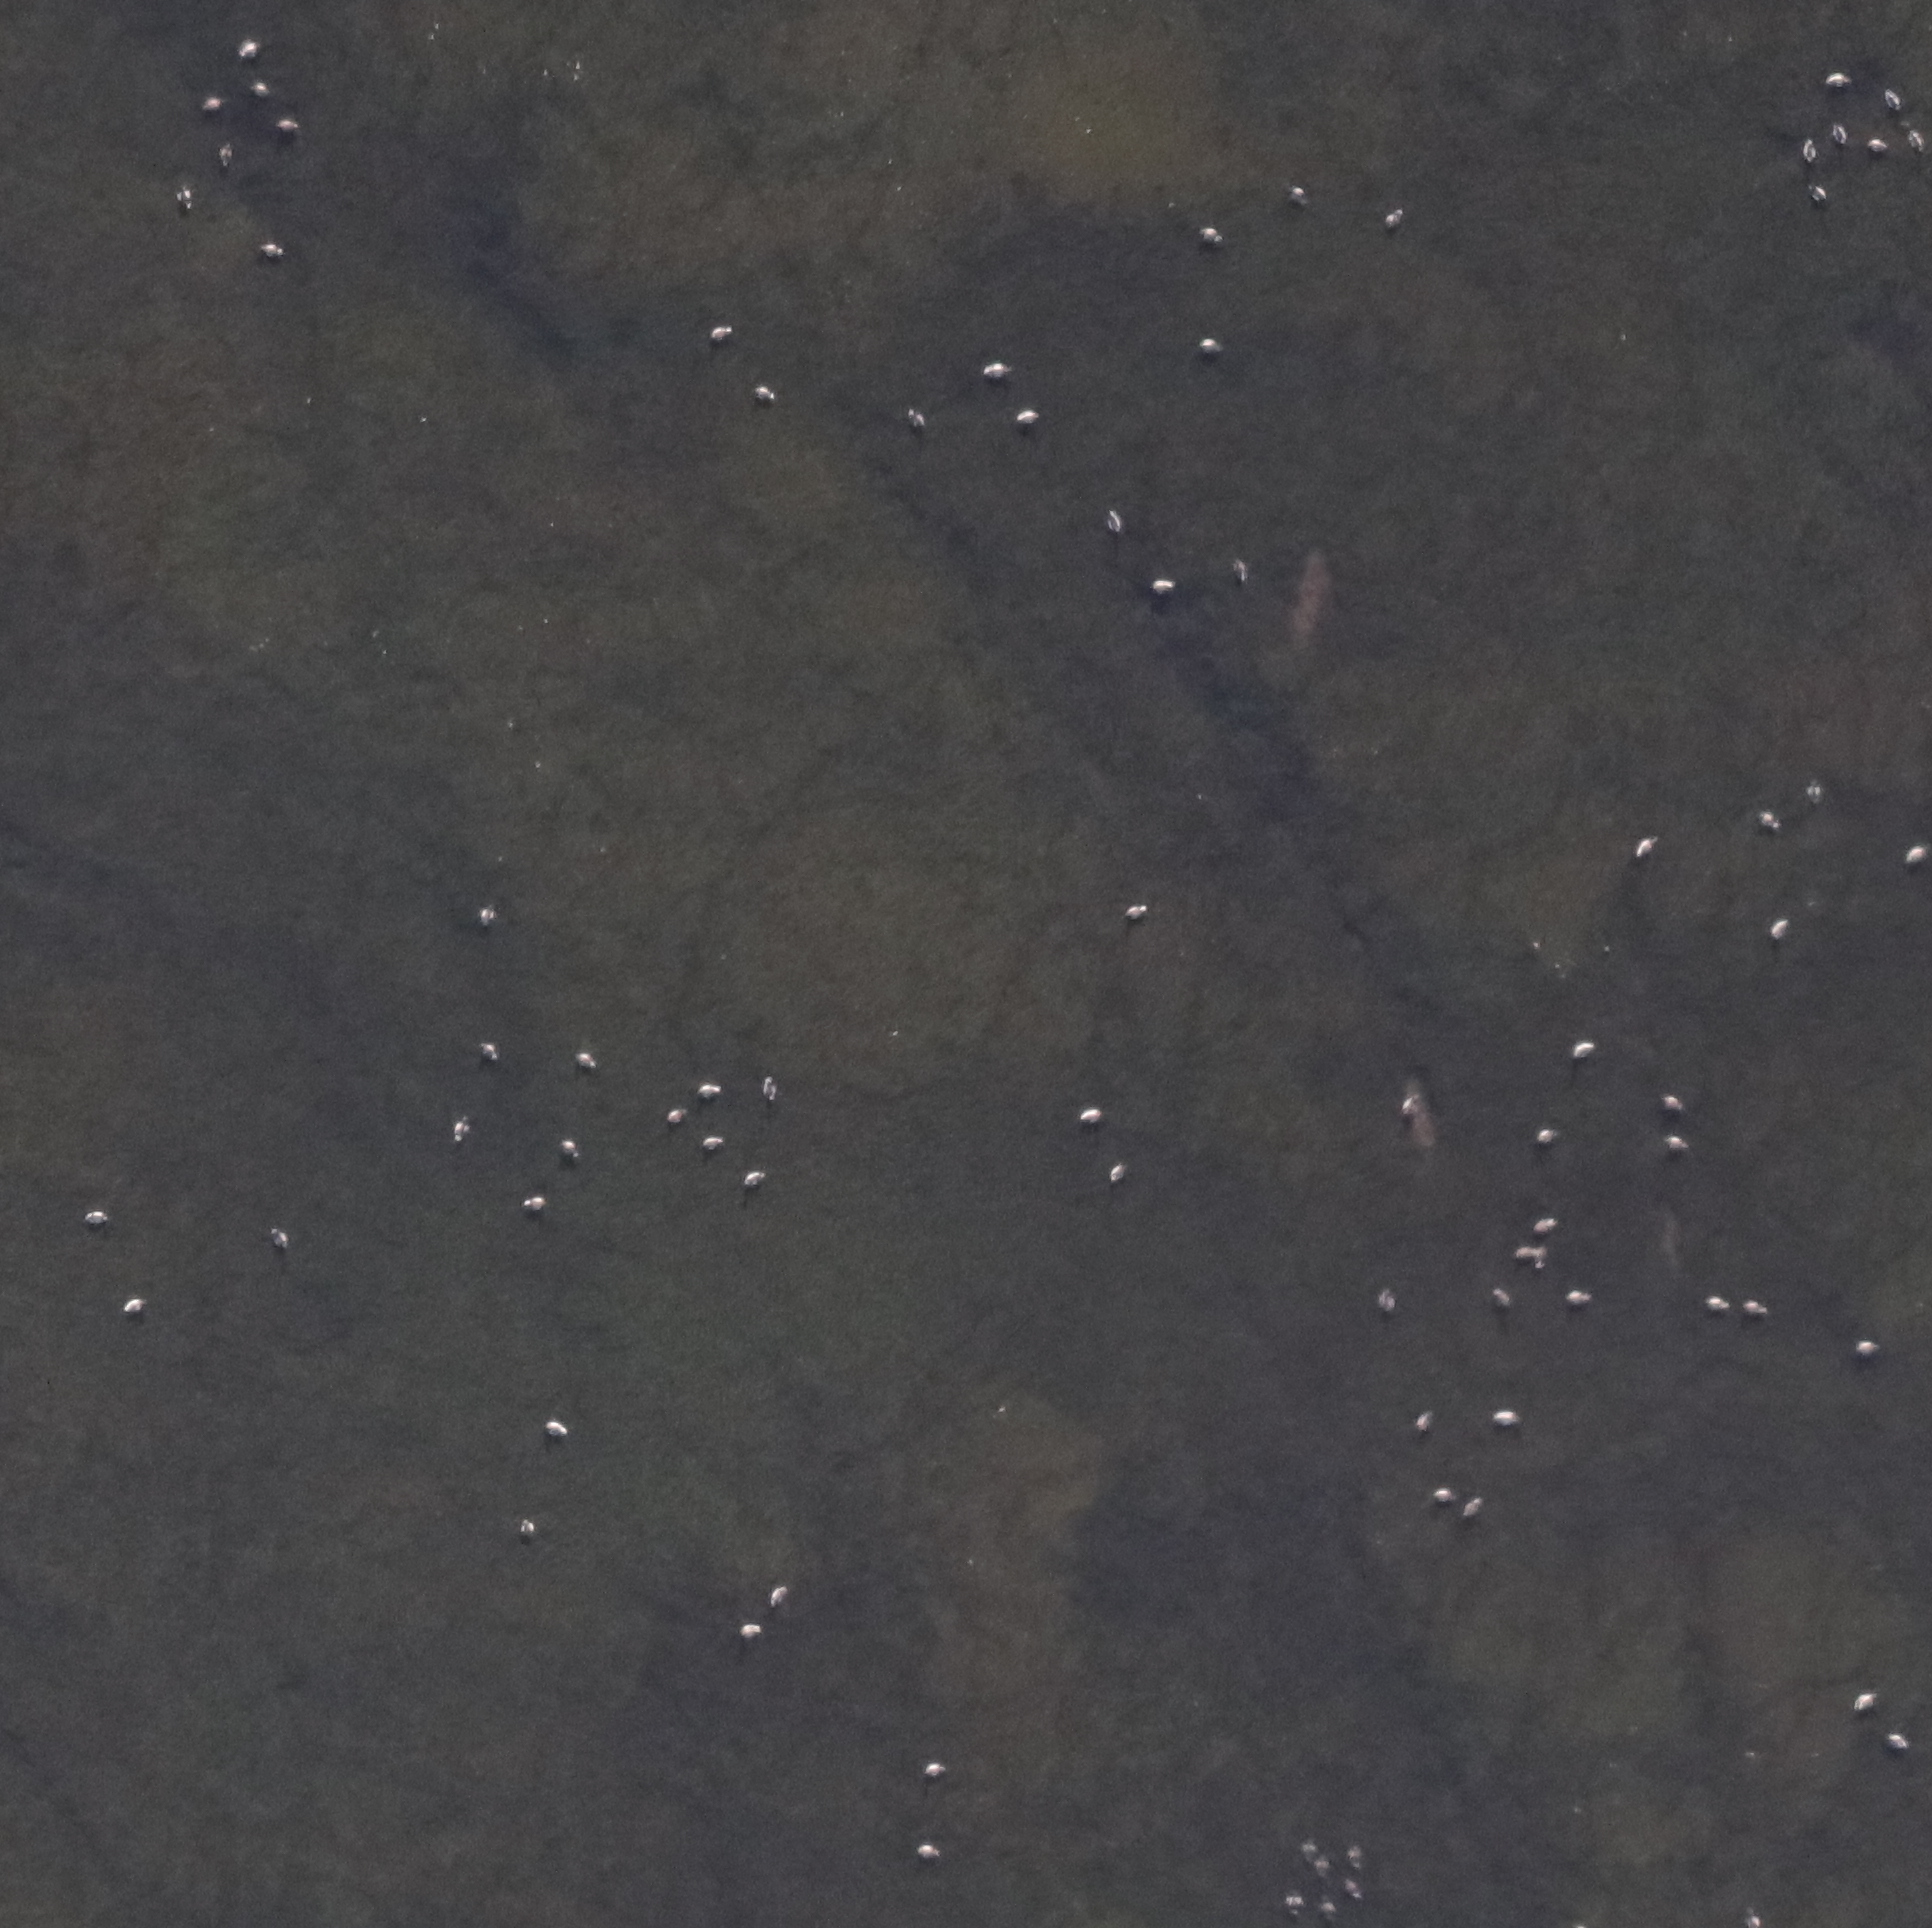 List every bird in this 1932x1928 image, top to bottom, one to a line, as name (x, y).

brant (249, 42)
brant (1832, 78)
brant (264, 90)
brant (1881, 101)
brant (215, 109)
brant (287, 135)
brant (1834, 137)
brant (1920, 141)
brant (1881, 145)
brant (225, 154)
brant (1806, 154)
brant (185, 196)
brant (1804, 196)
brant (1306, 200)
brant (1401, 227)
brant (1221, 247)
brant (276, 250)
brant (711, 334)
brant (1212, 348)
brant (995, 365)
brant (763, 395)
brant (1031, 414)
brant (911, 423)
brant (1110, 529)
brant (1245, 570)
brant (1174, 590)
brant (1811, 792)
brant (1768, 823)
brant (1913, 852)
brant (1636, 853)
brant (1138, 903)
brant (490, 920)
brant (1766, 925)
brant (486, 1045)
brant (1585, 1047)
brant (583, 1060)
brant (709, 1090)
brant (764, 1093)
brant (1668, 1099)
brant (1410, 1106)
brant (672, 1108)
brant (1104, 1121)
brant (459, 1128)
brant (708, 1133)
brant (1551, 1133)
brant (1676, 1147)
brant (563, 1159)
brant (1121, 1175)
brant (762, 1181)
brant (536, 1196)
brant (97, 1215)
brant (1548, 1229)
brant (286, 1238)
brant (1518, 1257)
brant (1537, 1262)
brant (1400, 1293)
brant (1504, 1293)
brant (1567, 1293)
brant (136, 1299)
brant (1712, 1299)
brant (1757, 1299)
brant (1866, 1345)
brant (1504, 1416)
brant (1435, 1421)
brant (556, 1430)
brant (1445, 1493)
brant (1471, 1504)
brant (528, 1525)
brant (772, 1589)
brant (754, 1627)
brant (1859, 1700)
brant (1888, 1742)
brant (939, 1768)
brant (921, 1848)
brant (1361, 1849)
brant (1310, 1850)
brant (1325, 1861)
brant (1357, 1885)
brant (1295, 1904)
brant (1325, 1909)
brant (1755, 1913)